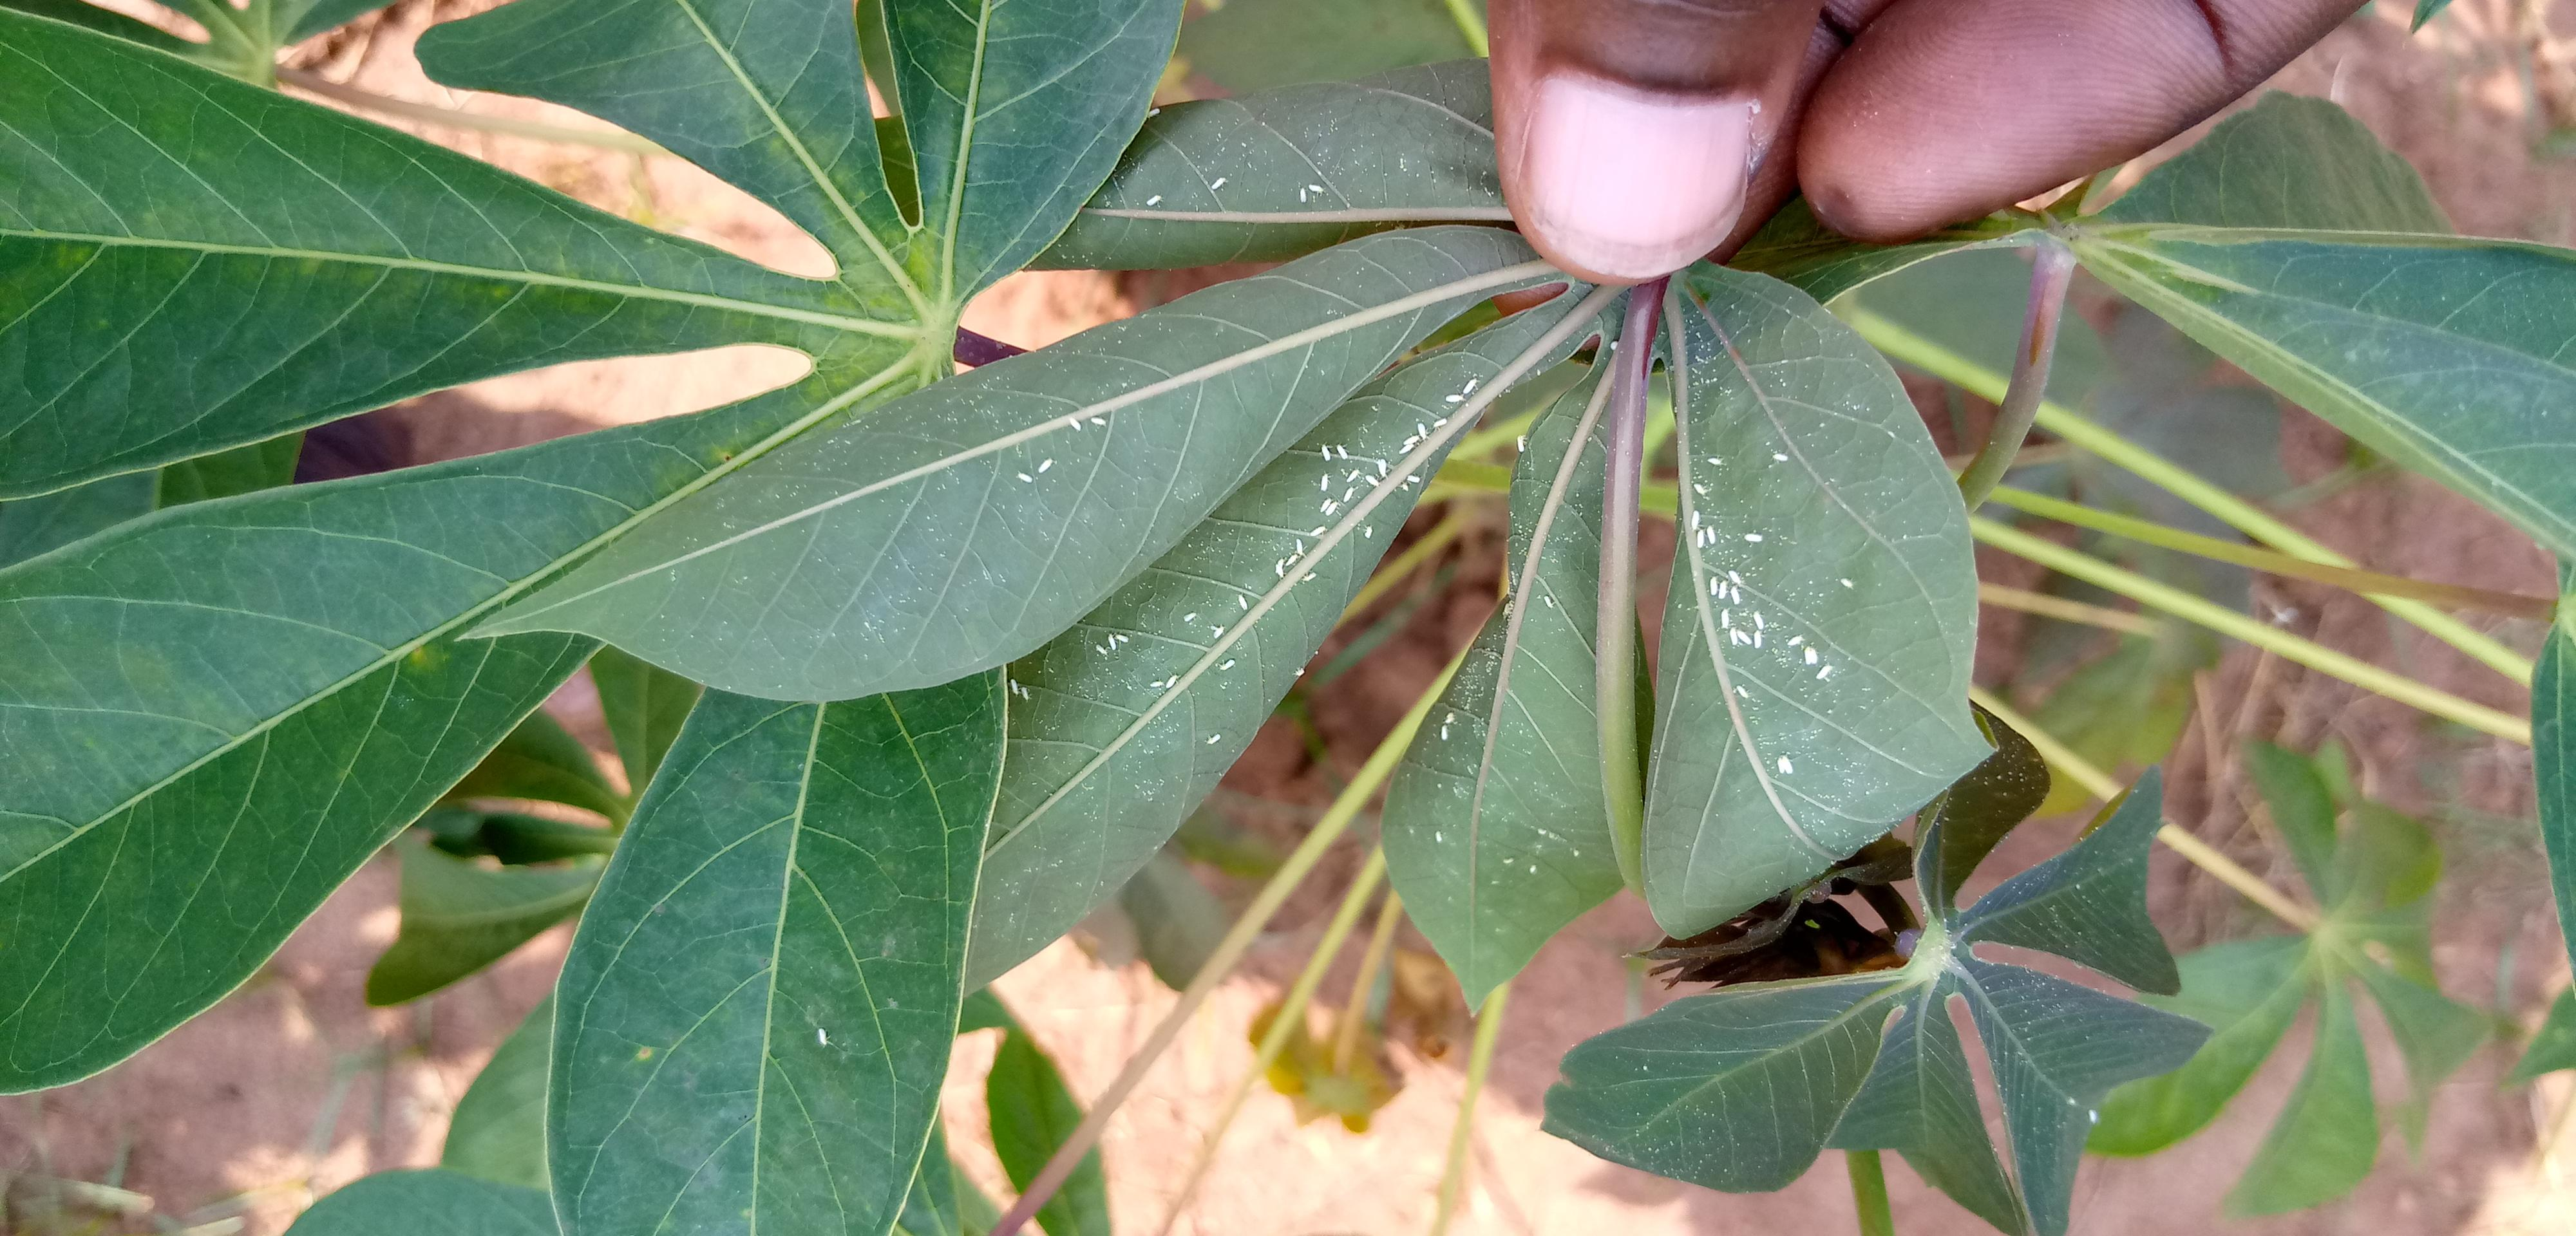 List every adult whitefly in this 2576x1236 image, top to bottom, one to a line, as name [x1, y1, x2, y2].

whitefly [1147, 107, 1162, 120]
whitefly [1210, 174, 1227, 193]
whitefly [1307, 182, 1326, 196]
whitefly [1298, 185, 1307, 205]
whitefly [1146, 192, 1162, 208]
whitefly [1461, 376, 1478, 395]
whitefly [1443, 391, 1466, 404]
whitefly [1431, 414, 1450, 431]
whitefly [1089, 415, 1107, 427]
whitefly [1068, 415, 1083, 432]
whitefly [1416, 420, 1429, 440]
whitefly [1514, 433, 1528, 453]
whitefly [1403, 434, 1419, 445]
whitefly [1336, 442, 1349, 460]
whitefly [1319, 442, 1332, 463]
whitefly [1397, 442, 1415, 456]
whitefly [1767, 450, 1789, 464]
whitefly [1037, 454, 1056, 474]
whitefly [1706, 454, 1728, 470]
whitefly [1376, 456, 1390, 479]
whitefly [1345, 467, 1360, 483]
whitefly [1016, 469, 1034, 485]
whitefly [1319, 471, 1331, 492]
whitefly [1365, 473, 1381, 487]
whitefly [1405, 474, 1422, 484]
whitefly [1400, 481, 1410, 493]
whitefly [1692, 482, 1709, 497]
whitefly [1342, 485, 1357, 504]
whitefly [1320, 496, 1332, 514]
whitefly [1326, 500, 1339, 516]
whitefly [1690, 509, 1700, 530]
whitefly [1361, 523, 1375, 540]
whitefly [1308, 524, 1328, 537]
whitefly [1705, 525, 1719, 544]
whitefly [1696, 529, 1706, 549]
whitefly [1742, 531, 1765, 546]
whitefly [1294, 535, 1306, 556]
whitefly [1285, 552, 1298, 566]
whitefly [1276, 556, 1285, 566]
whitefly [1274, 565, 1286, 579]
whitefly [1727, 568, 1743, 585]
whitefly [1301, 570, 1319, 584]
whitefly [1709, 574, 1719, 597]
whitefly [1839, 576, 1855, 590]
whitefly [1718, 577, 1727, 600]
whitefly [1730, 585, 1741, 606]
whitefly [1236, 592, 1251, 613]
whitefly [1542, 593, 1556, 611]
whitefly [1720, 607, 1730, 630]
whitefly [1182, 609, 1200, 624]
whitefly [1752, 610, 1766, 629]
whitefly [1207, 623, 1226, 640]
whitefly [1728, 626, 1739, 646]
whitefly [1753, 628, 1763, 651]
whitefly [1737, 629, 1753, 645]
whitefly [1106, 632, 1117, 651]
whitefly [1115, 632, 1130, 644]
whitefly [1786, 634, 1805, 647]
whitefly [1095, 642, 1108, 657]
whitefly [1803, 646, 1811, 666]
whitefly [1810, 646, 1819, 666]
whitefly [1216, 655, 1237, 673]
whitefly [1292, 664, 1308, 678]
whitefly [1815, 664, 1835, 682]
whitefly [1164, 672, 1180, 689]
whitefly [1008, 677, 1019, 697]
whitefly [1148, 679, 1164, 688]
whitefly [1735, 684, 1750, 700]
whitefly [1020, 684, 1032, 702]
whitefly [1443, 710, 1458, 724]
whitefly [1440, 724, 1449, 742]
whitefly [1206, 732, 1222, 747]
whitefly [1782, 753, 1794, 776]
whitefly [1776, 756, 1785, 774]
whitefly [1434, 827, 1444, 844]
whitefly [816, 1025, 833, 1049]
whitefly [2085, 1105, 2101, 1130]